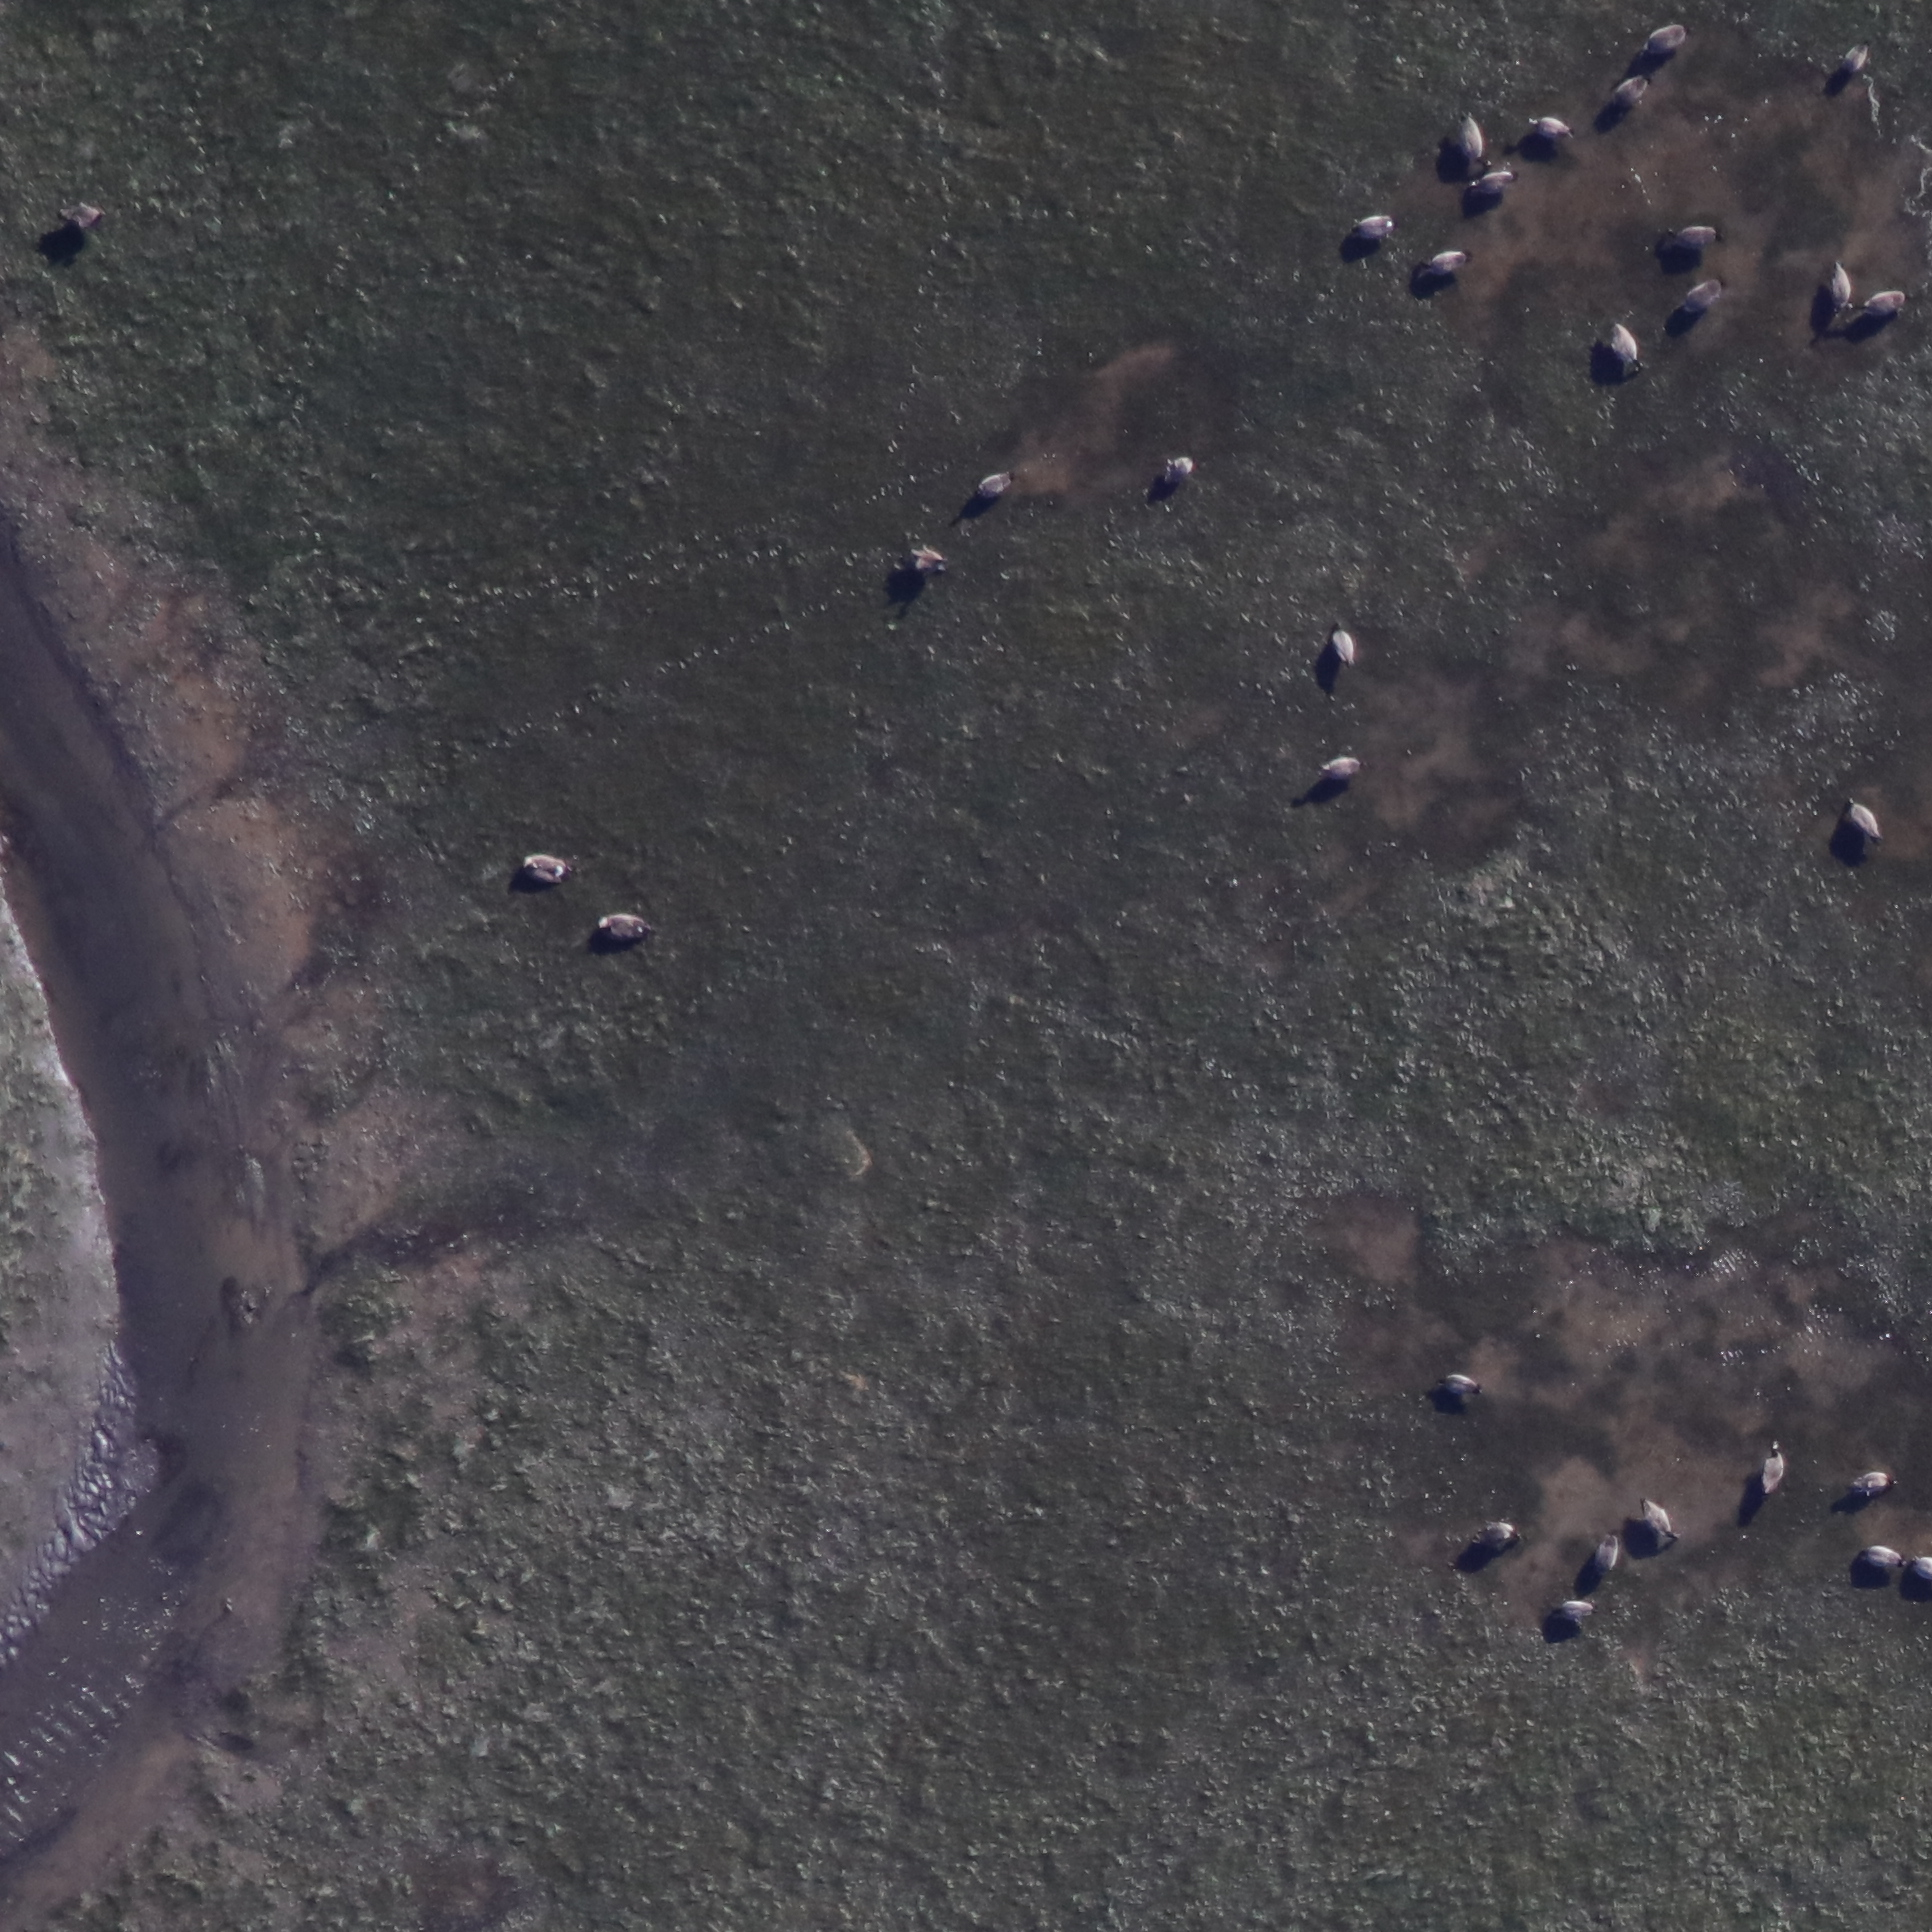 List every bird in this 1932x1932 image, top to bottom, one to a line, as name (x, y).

Canada goose (1670, 36)
Canada goose (1853, 57)
Canada goose (1635, 92)
Canada goose (1553, 130)
Canada goose (1466, 141)
Canada goose (1488, 181)
Canada goose (85, 215)
Canada goose (1377, 224)
Canada goose (1697, 239)
Canada goose (1448, 261)
Canada goose (1843, 287)
Canada goose (1708, 297)
Canada goose (1886, 305)
Canada goose (1624, 346)
Canada goose (1179, 472)
Canada goose (994, 487)
Canada goose (932, 561)
Canada goose (1344, 647)
Canada goose (1343, 768)
Canada goose (1866, 820)
Canada goose (545, 869)
Canada goose (625, 923)
Canada goose (1461, 1388)
Canada goose (1773, 1471)
Canada goose (1875, 1487)
Canada goose (1659, 1518)
Canada goose (1502, 1540)
Canada goose (1603, 1554)
Canada goose (1880, 1560)
Canada goose (1577, 1611)